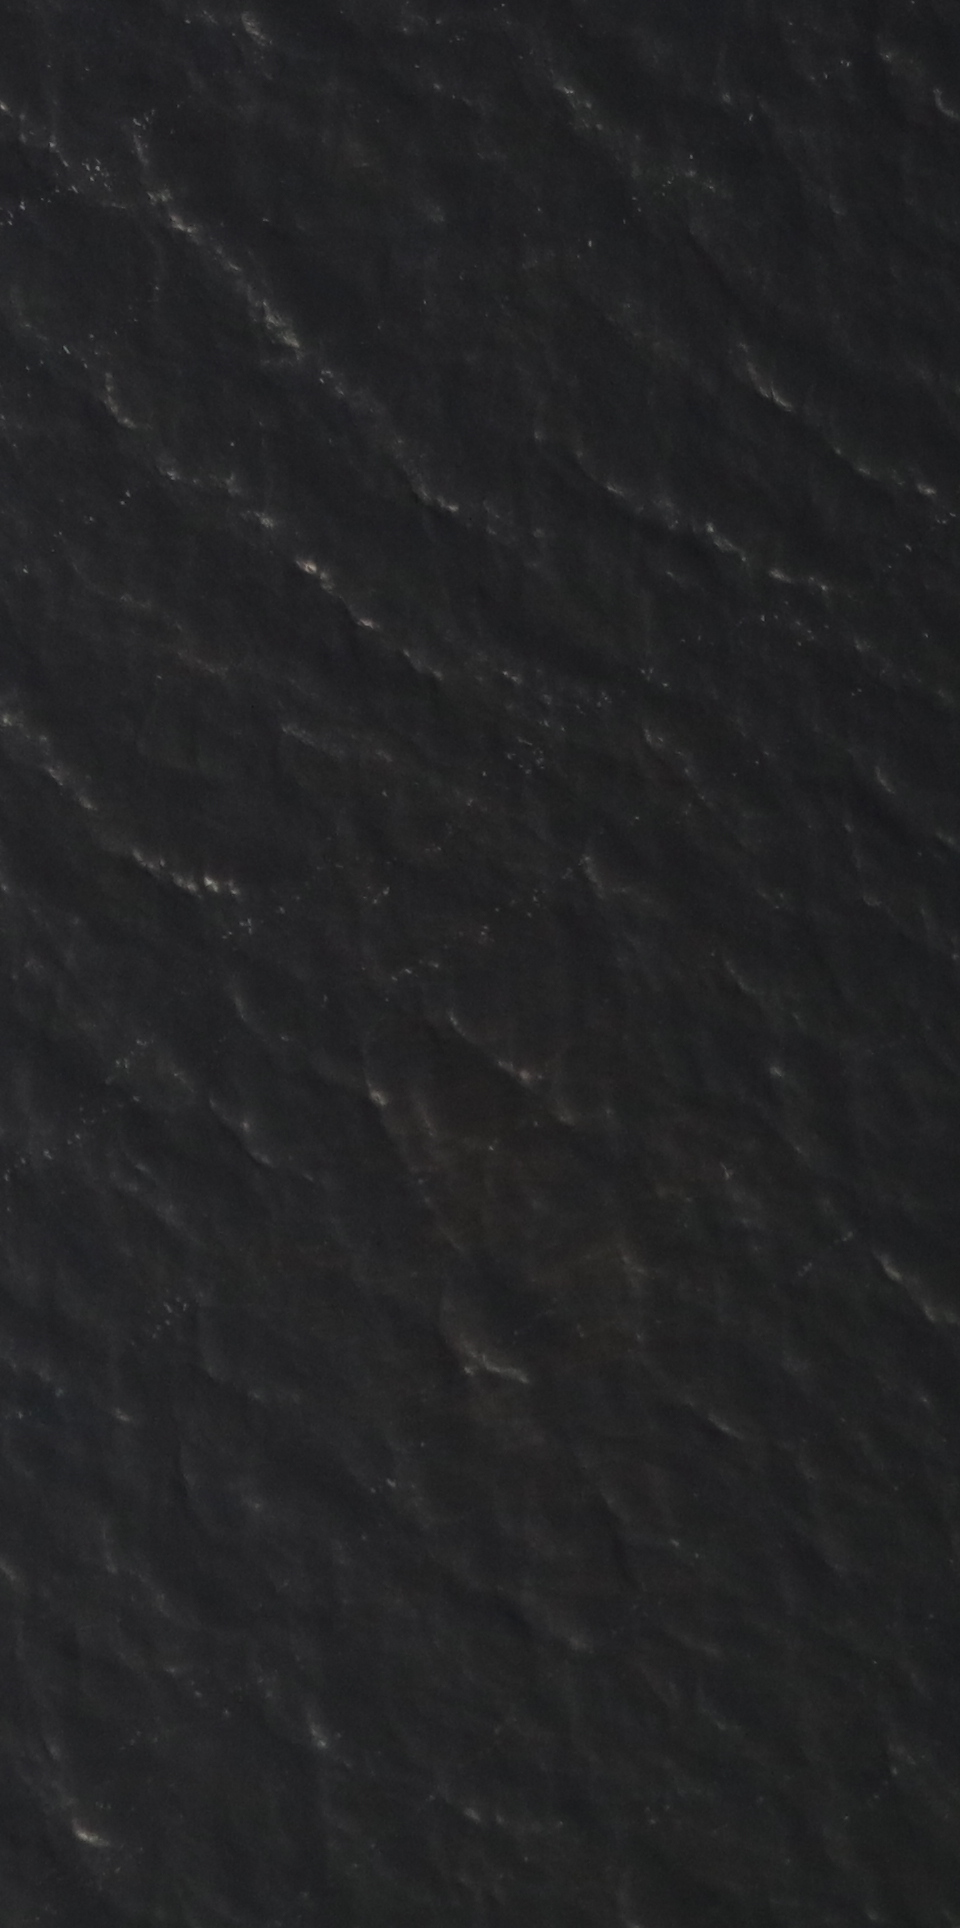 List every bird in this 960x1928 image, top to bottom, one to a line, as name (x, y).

None